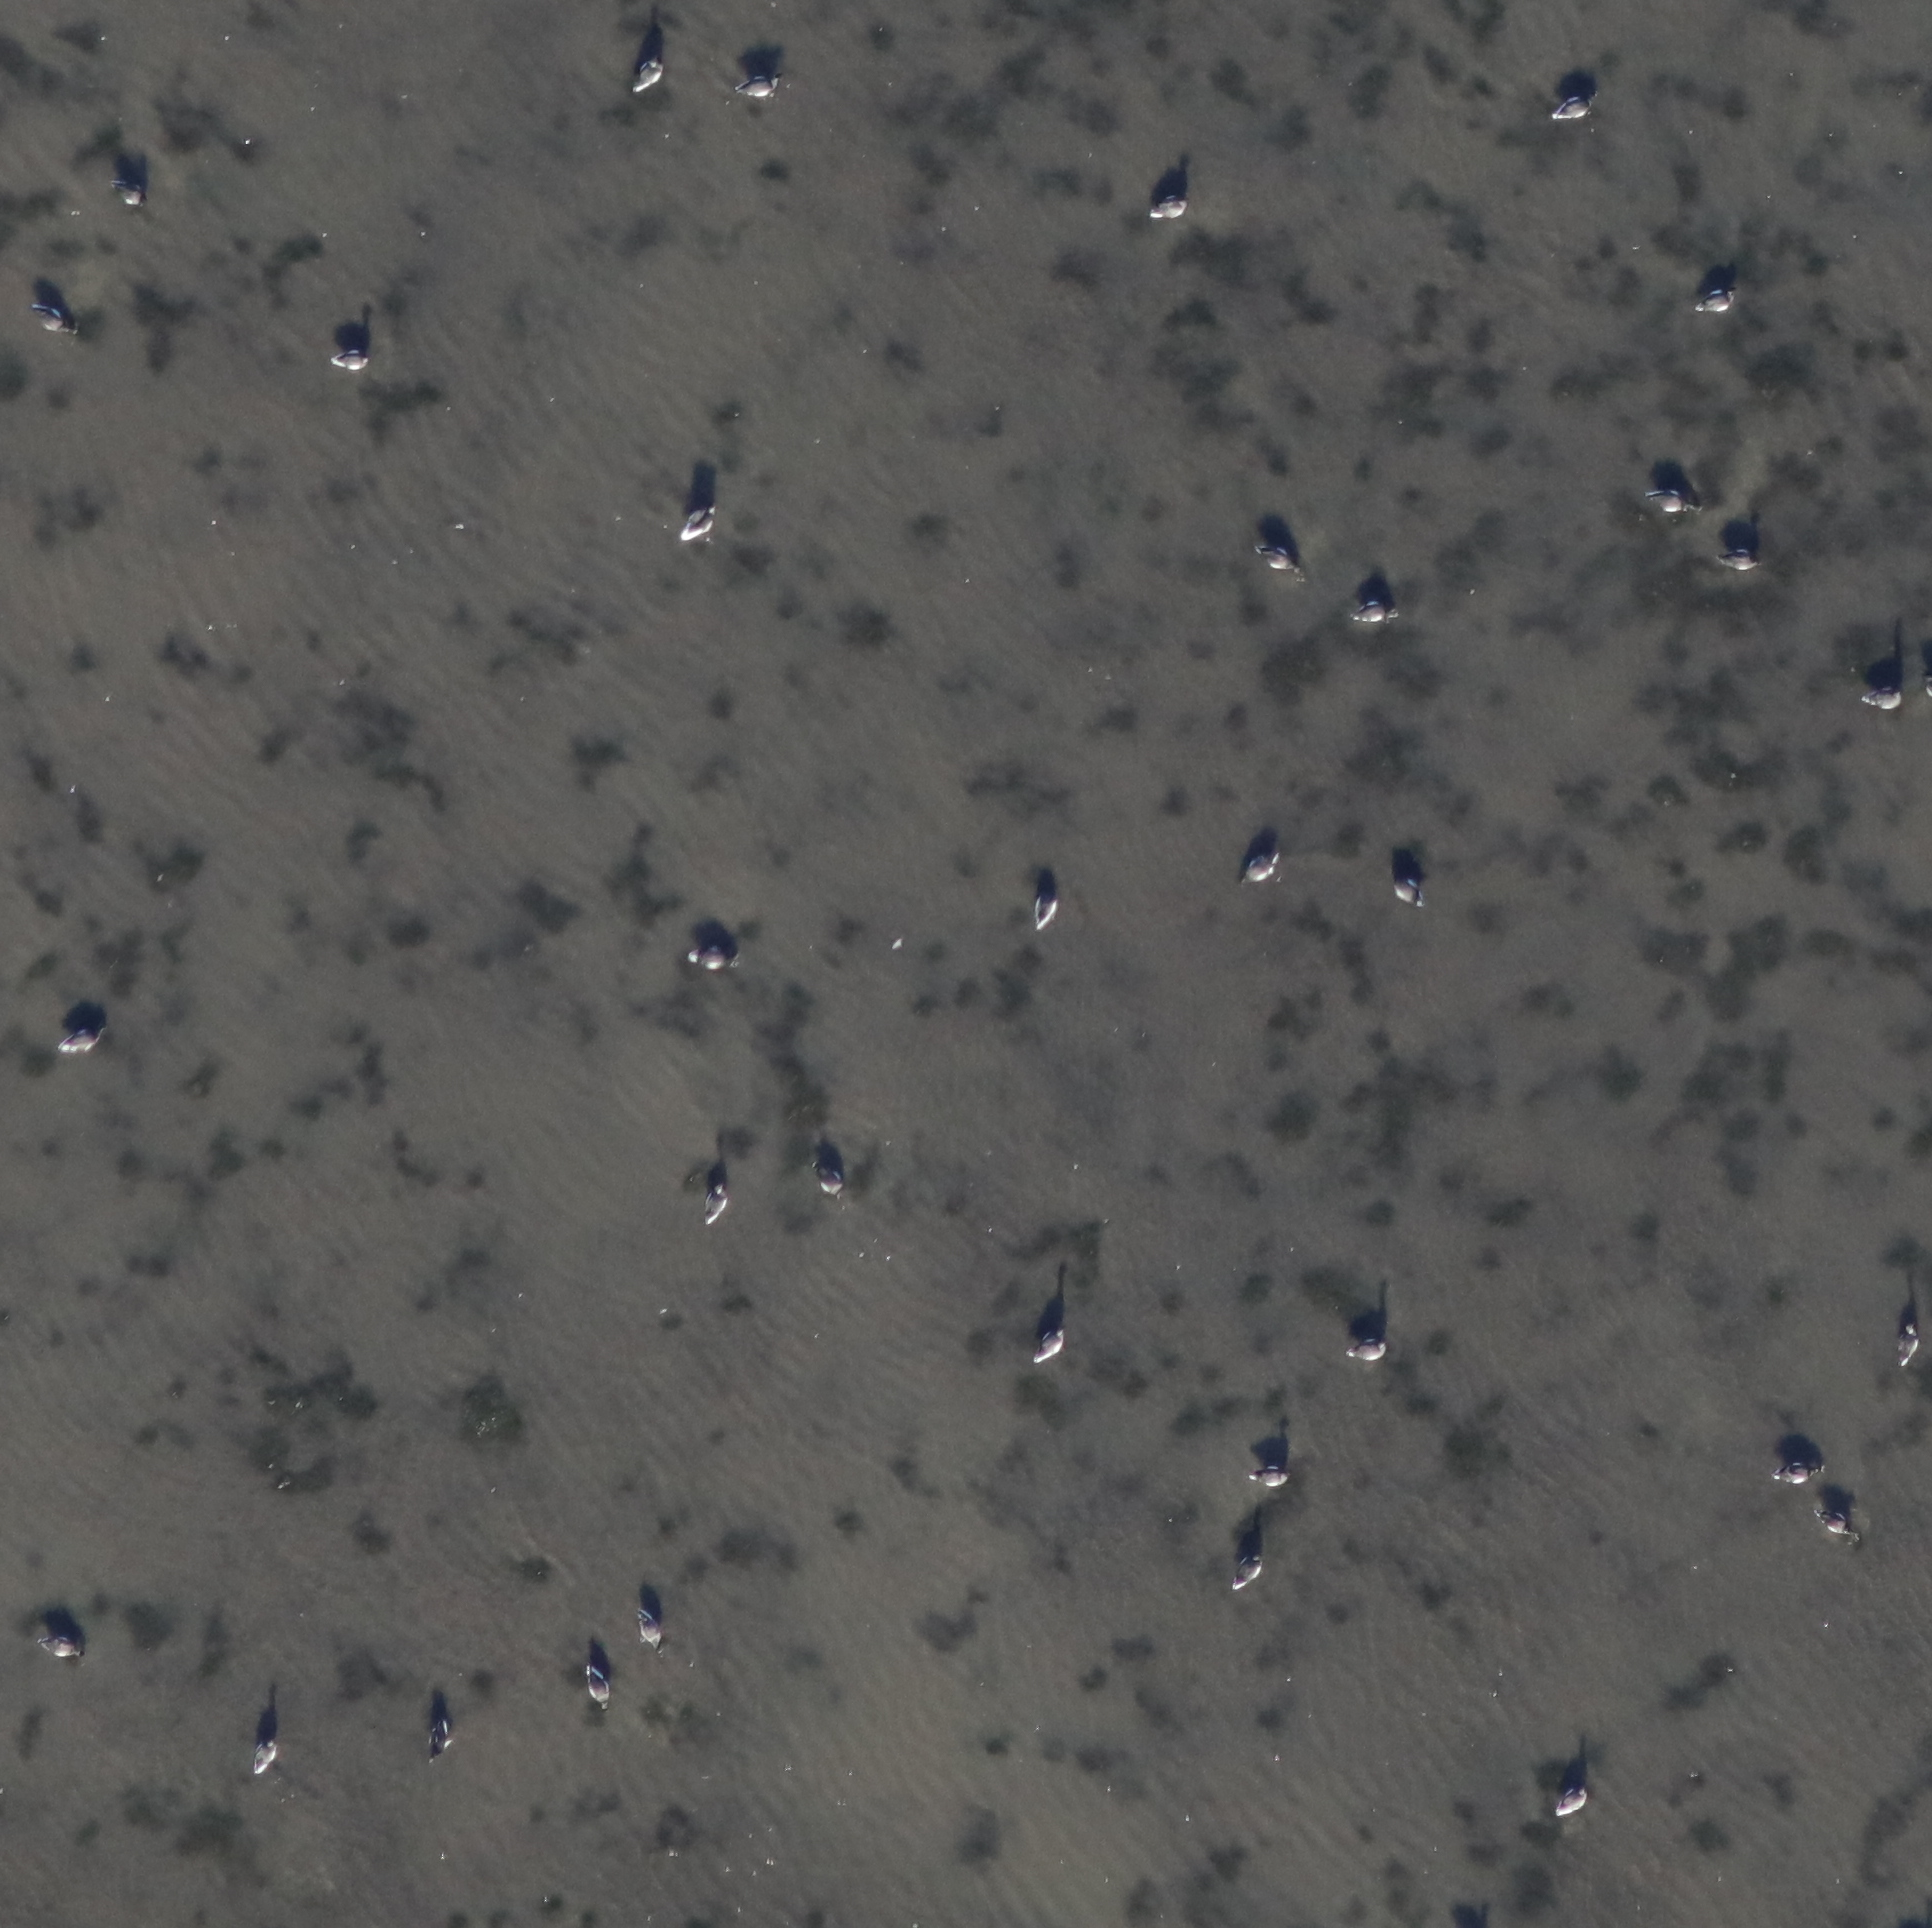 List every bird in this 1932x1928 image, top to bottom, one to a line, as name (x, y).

brant (648, 73)
brant (761, 85)
brant (1572, 105)
brant (129, 193)
brant (1168, 207)
brant (1716, 299)
brant (58, 320)
brant (352, 357)
brant (1668, 500)
brant (702, 523)
brant (1278, 556)
brant (1740, 559)
brant (1373, 612)
brant (1880, 697)
brant (1258, 867)
brant (1405, 888)
brant (1045, 907)
brant (713, 957)
brant (83, 1038)
brant (831, 1180)
brant (714, 1199)
brant (1048, 1345)
brant (1905, 1345)
brant (1365, 1350)
brant (1799, 1472)
brant (1269, 1476)
brant (1837, 1524)
brant (1246, 1568)
brant (650, 1626)
brant (63, 1644)
brant (598, 1685)
brant (441, 1741)
brant (265, 1754)
brant (1569, 1799)